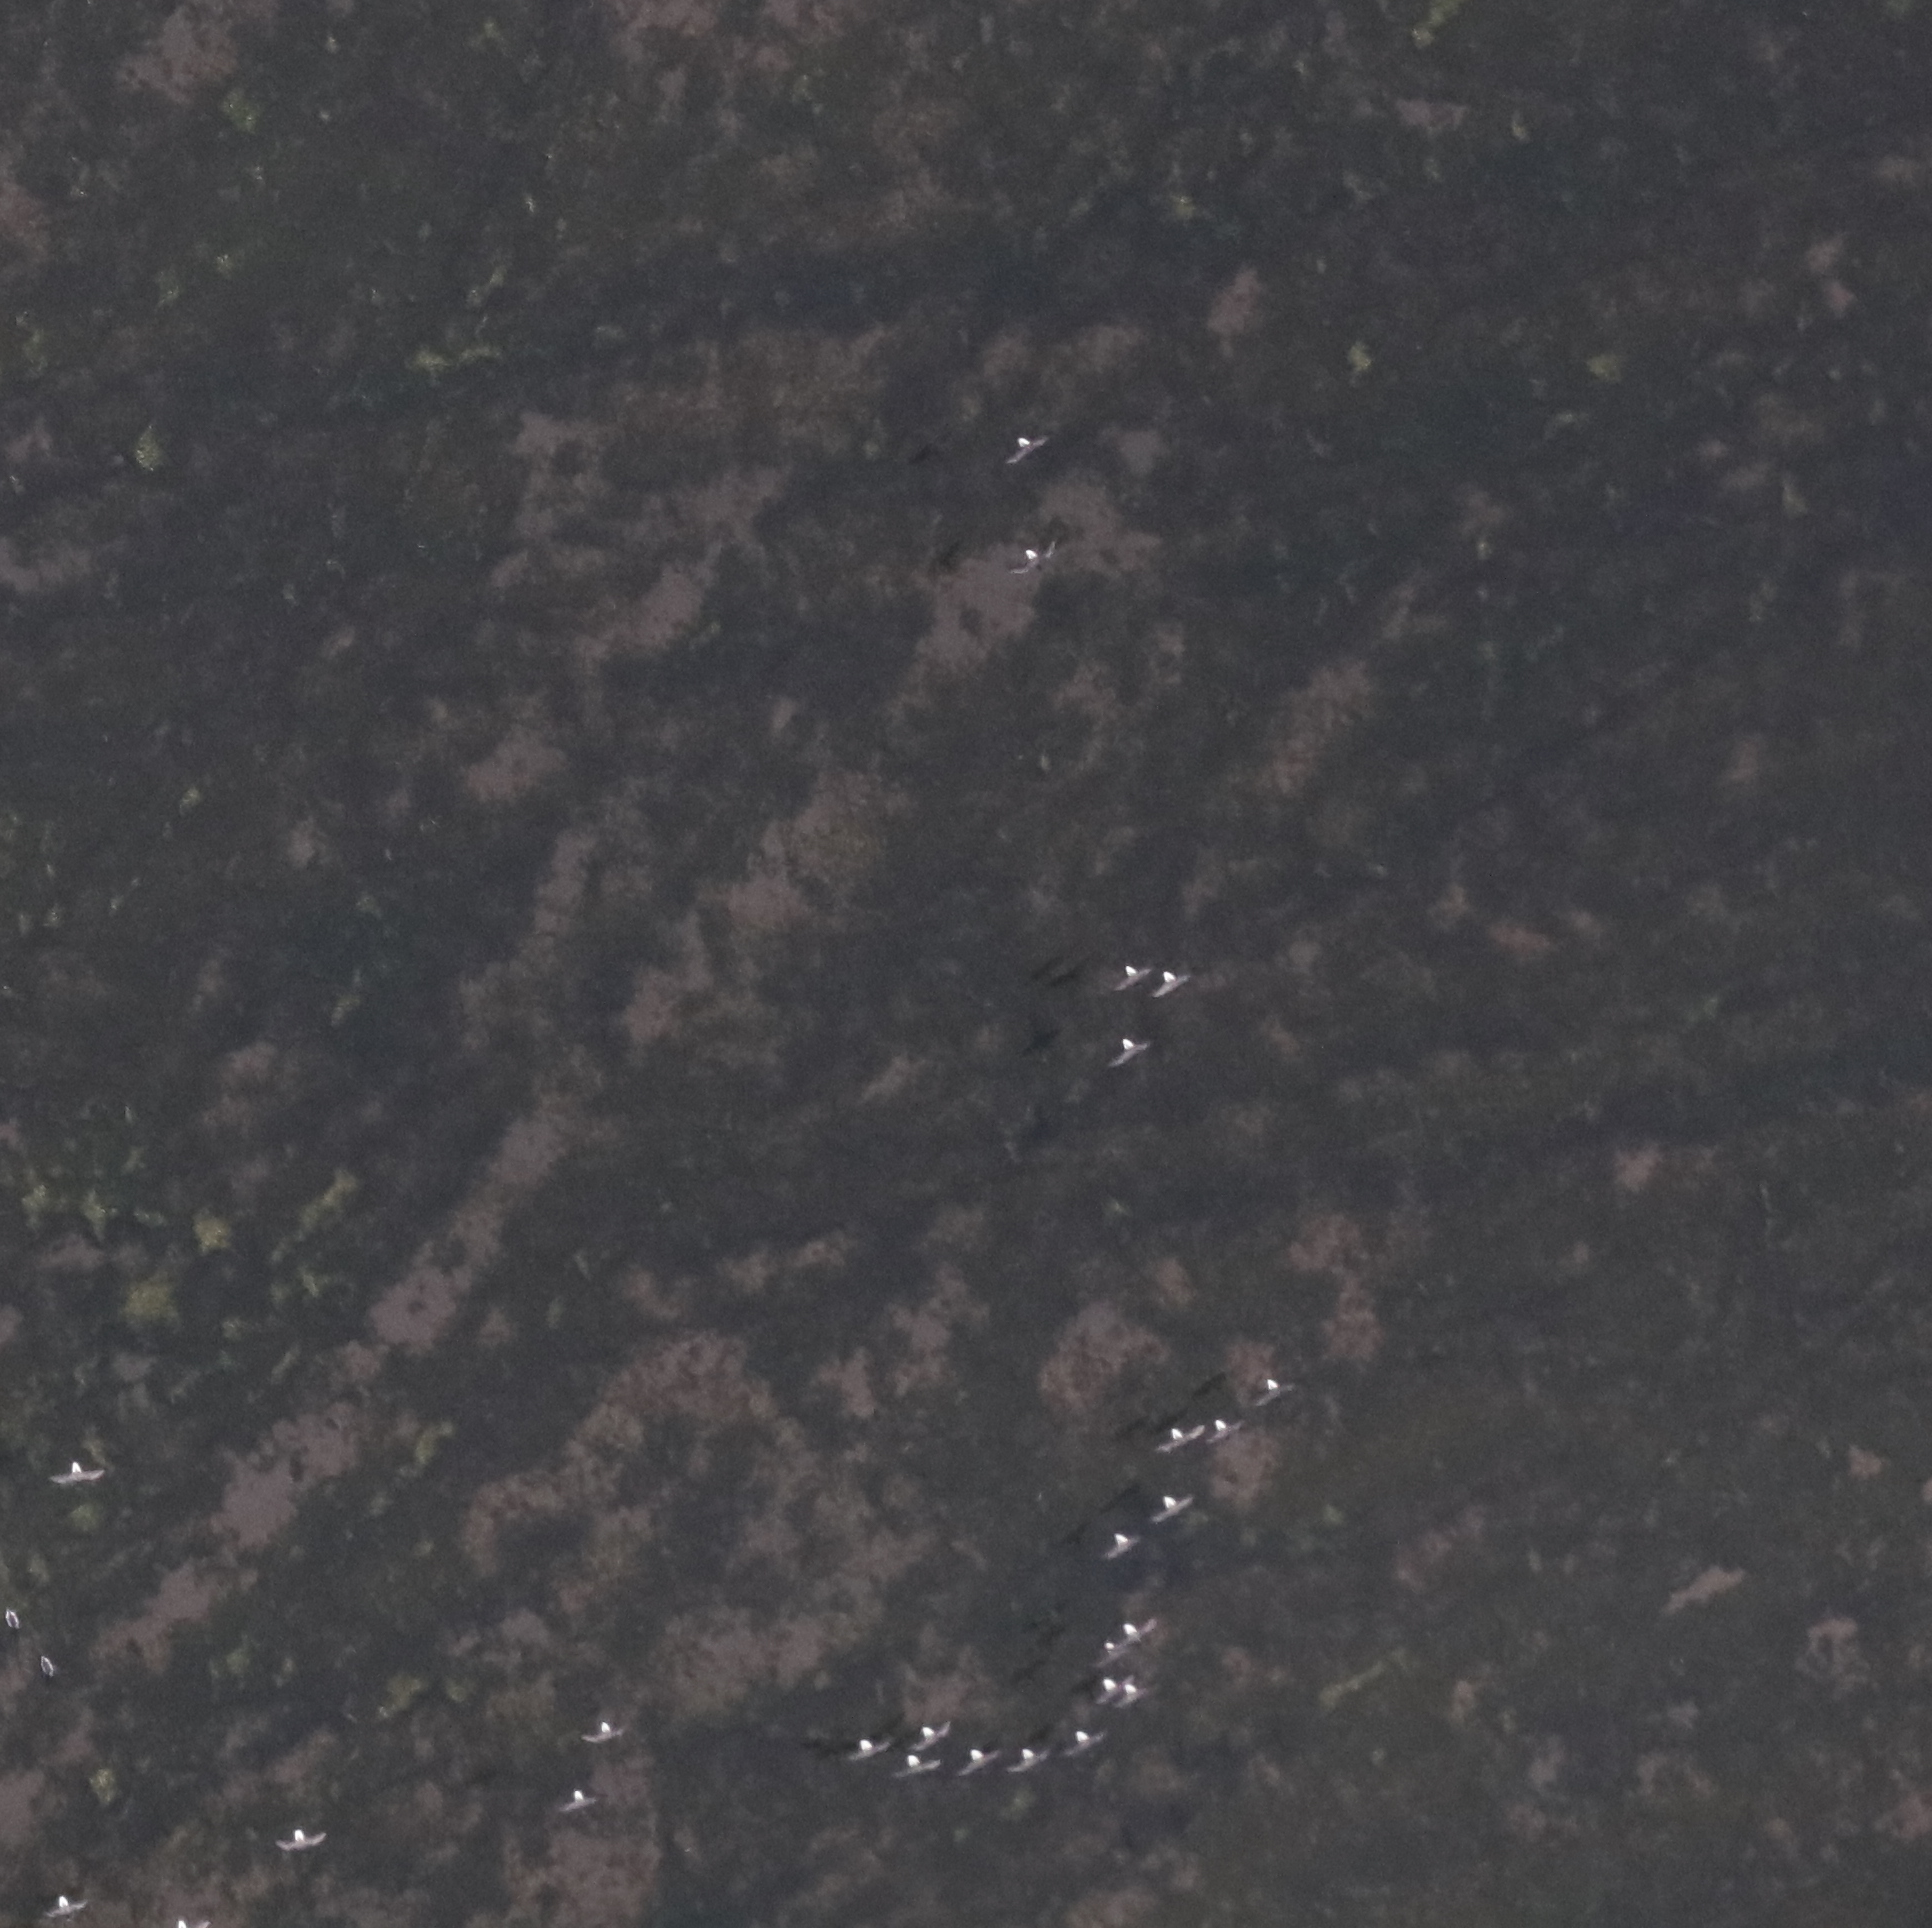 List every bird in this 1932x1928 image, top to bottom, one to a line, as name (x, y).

brant (1023, 445)
brant (1032, 560)
brant (1130, 971)
brant (1166, 982)
brant (1130, 1052)
brant (1271, 1390)
brant (1180, 1432)
brant (1227, 1436)
brant (76, 1475)
brant (1169, 1501)
brant (1121, 1540)
brant (9, 1624)
brant (1128, 1629)
brant (1106, 1653)
brant (46, 1673)
brant (1110, 1684)
brant (1128, 1702)
brant (929, 1735)
brant (602, 1736)
brant (1088, 1741)
brant (862, 1754)
brant (973, 1760)
brant (1038, 1760)
brant (912, 1764)
brant (580, 1803)
brant (297, 1840)
brant (63, 1909)